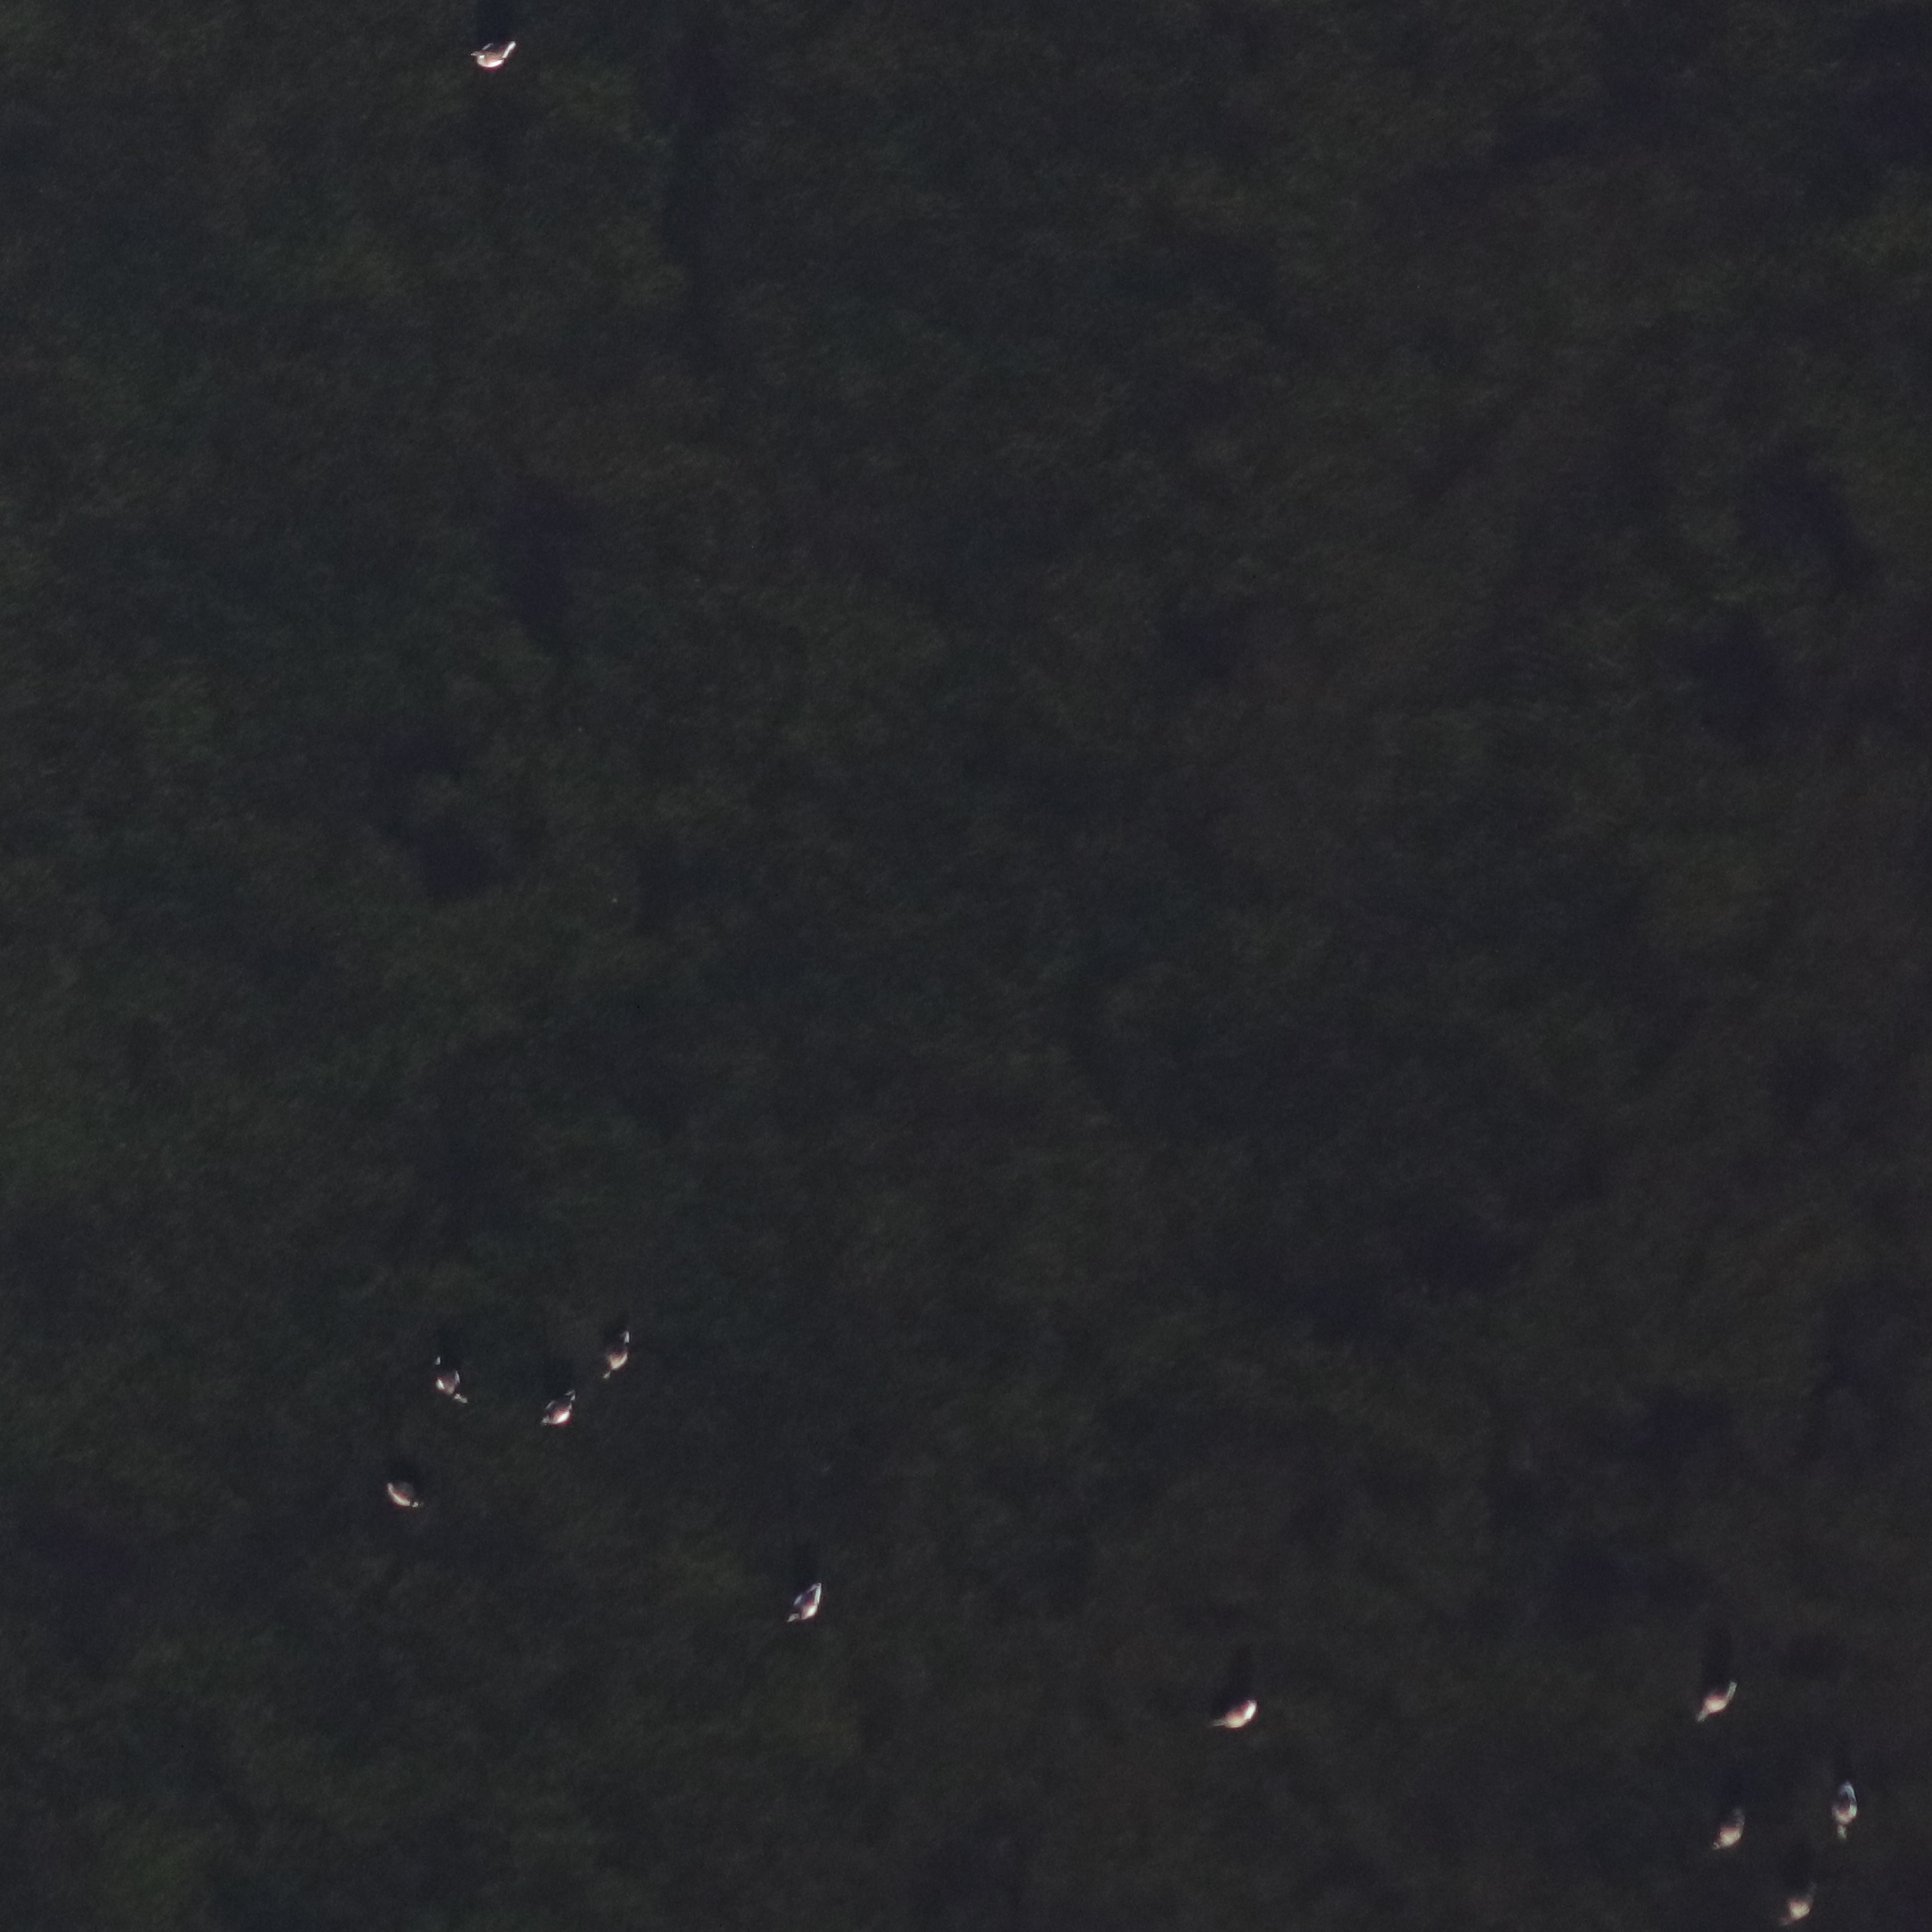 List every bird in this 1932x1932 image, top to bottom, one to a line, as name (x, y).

brant (495, 52)
brant (614, 1357)
brant (448, 1379)
brant (557, 1407)
brant (404, 1492)
brant (807, 1604)
brant (1718, 1694)
Canada goose (1234, 1711)
brant (1845, 1808)
brant (1730, 1835)
brant (1800, 1914)